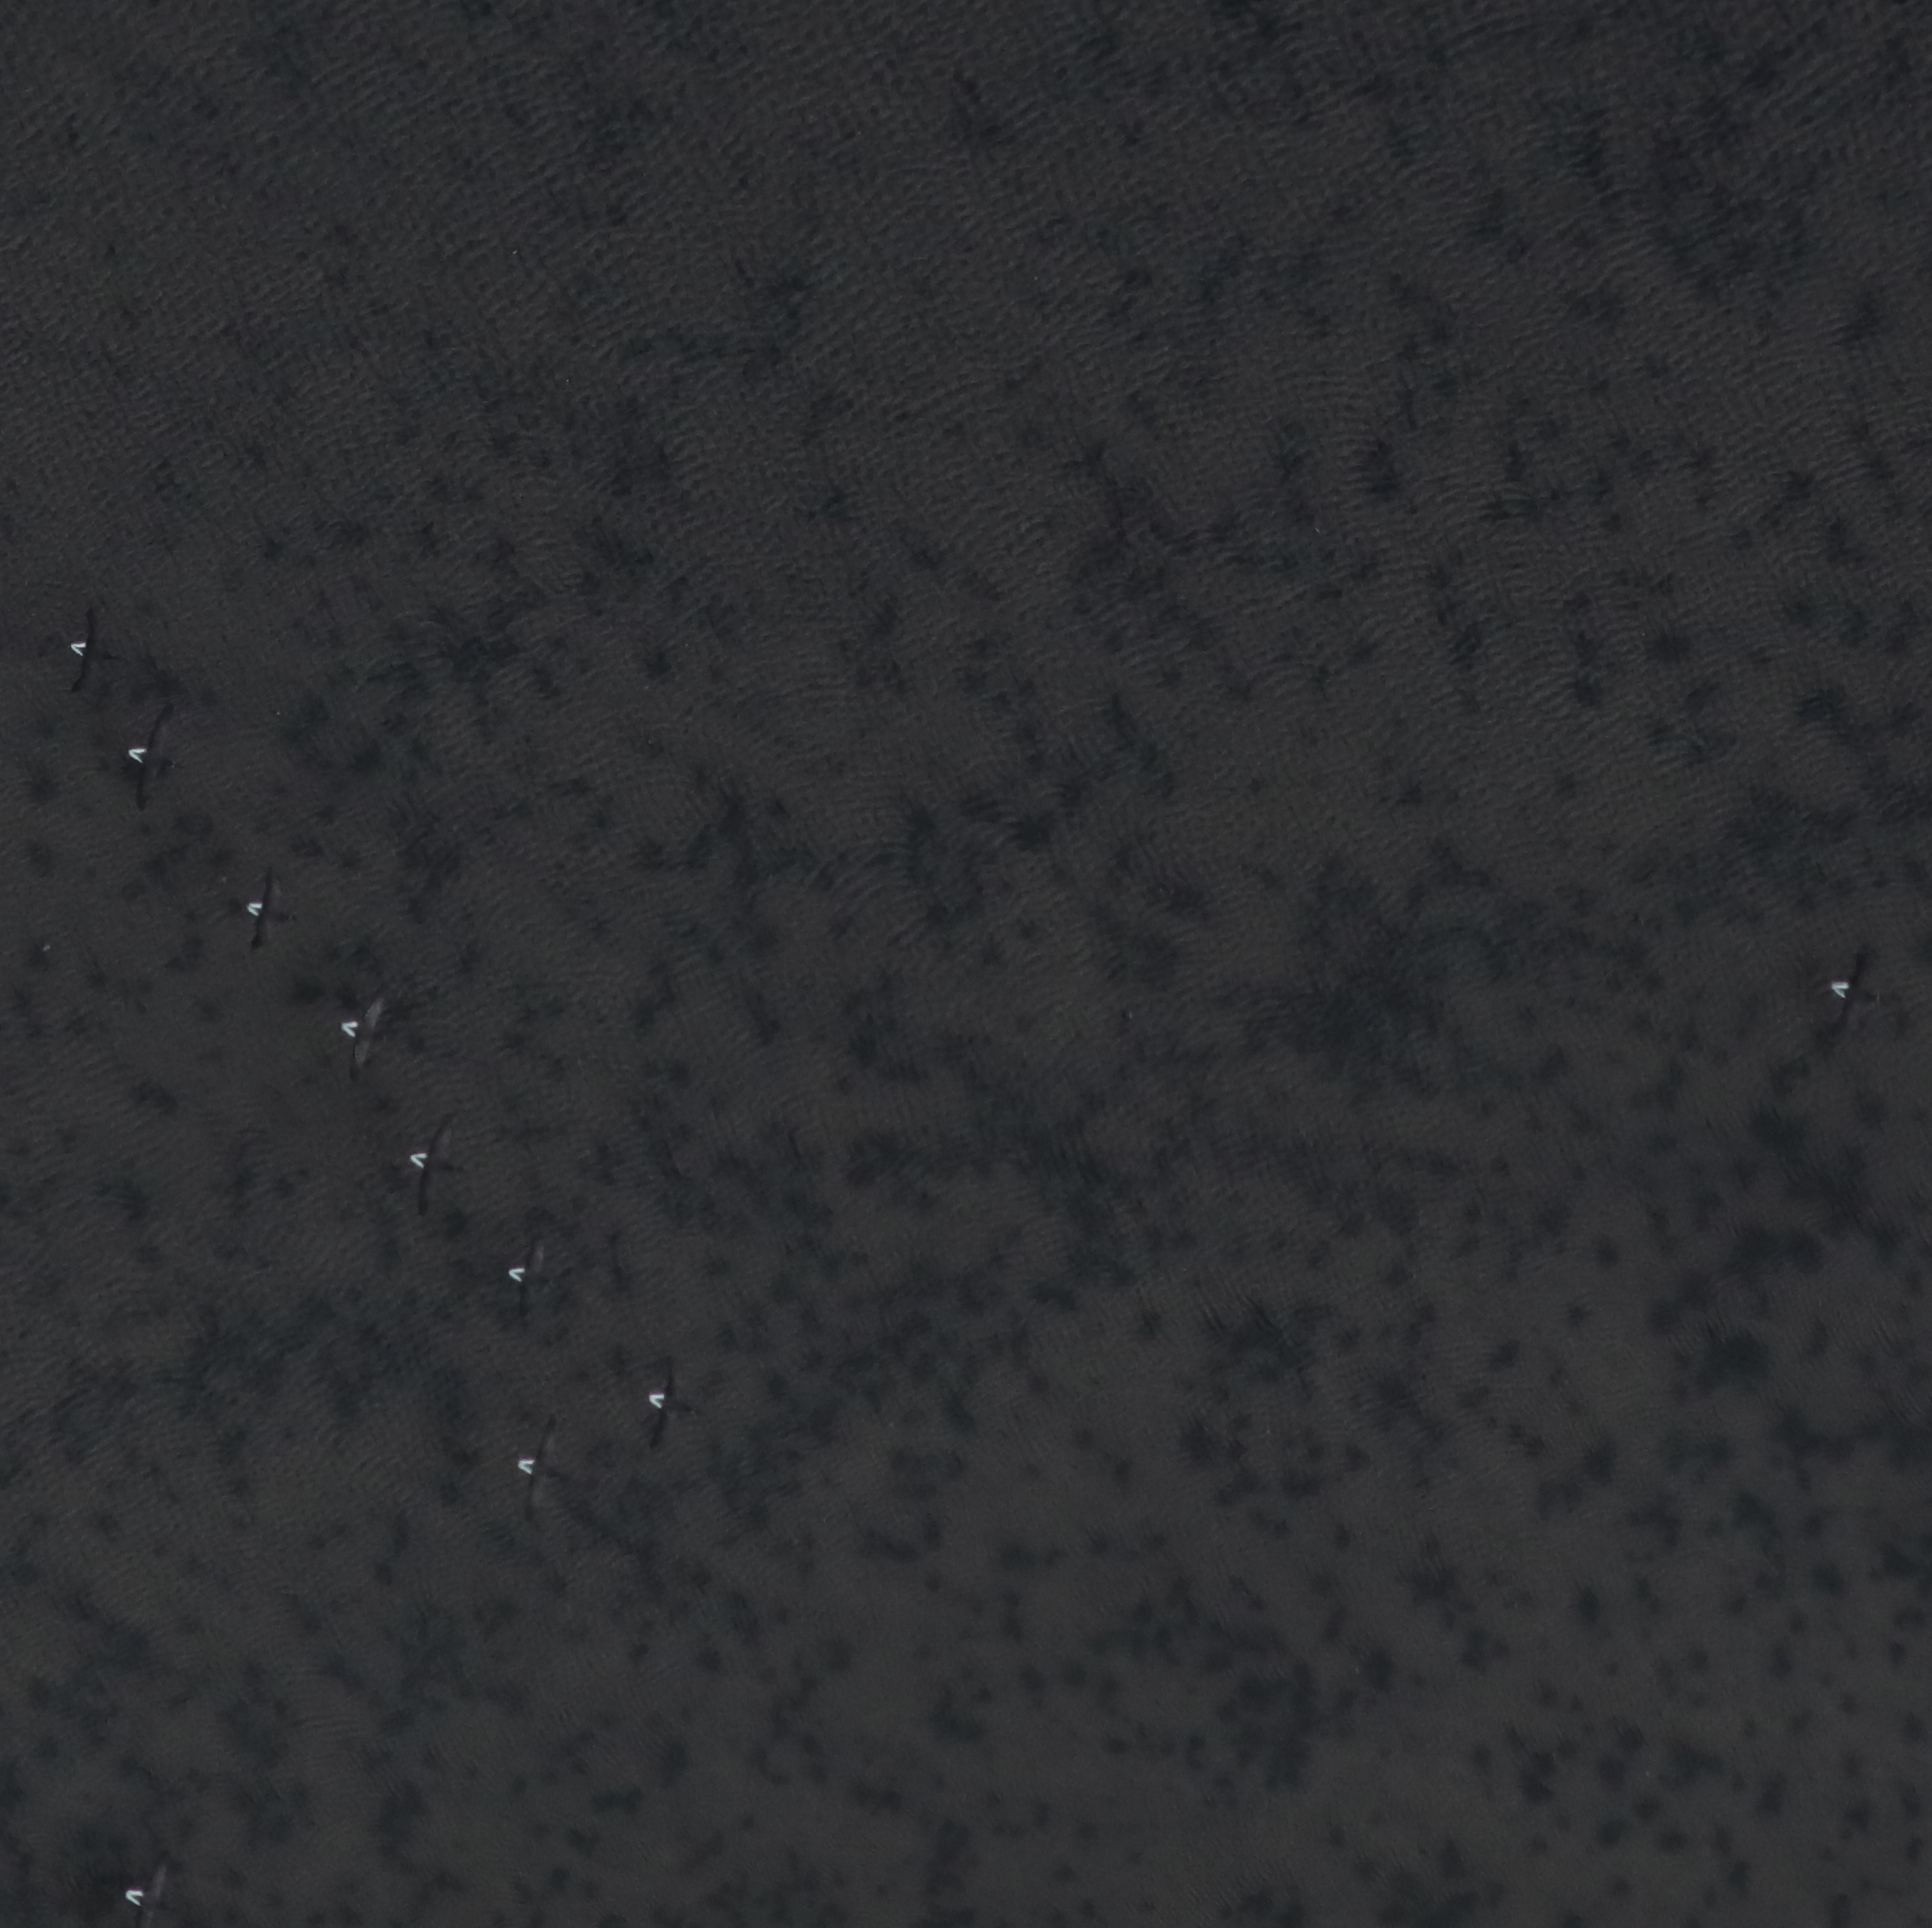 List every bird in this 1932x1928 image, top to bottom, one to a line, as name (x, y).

brant (86, 647)
brant (152, 756)
brant (266, 912)
brant (1855, 988)
brant (365, 1031)
brant (431, 1166)
brant (526, 1275)
brant (671, 1407)
brant (538, 1469)
brant (150, 1902)